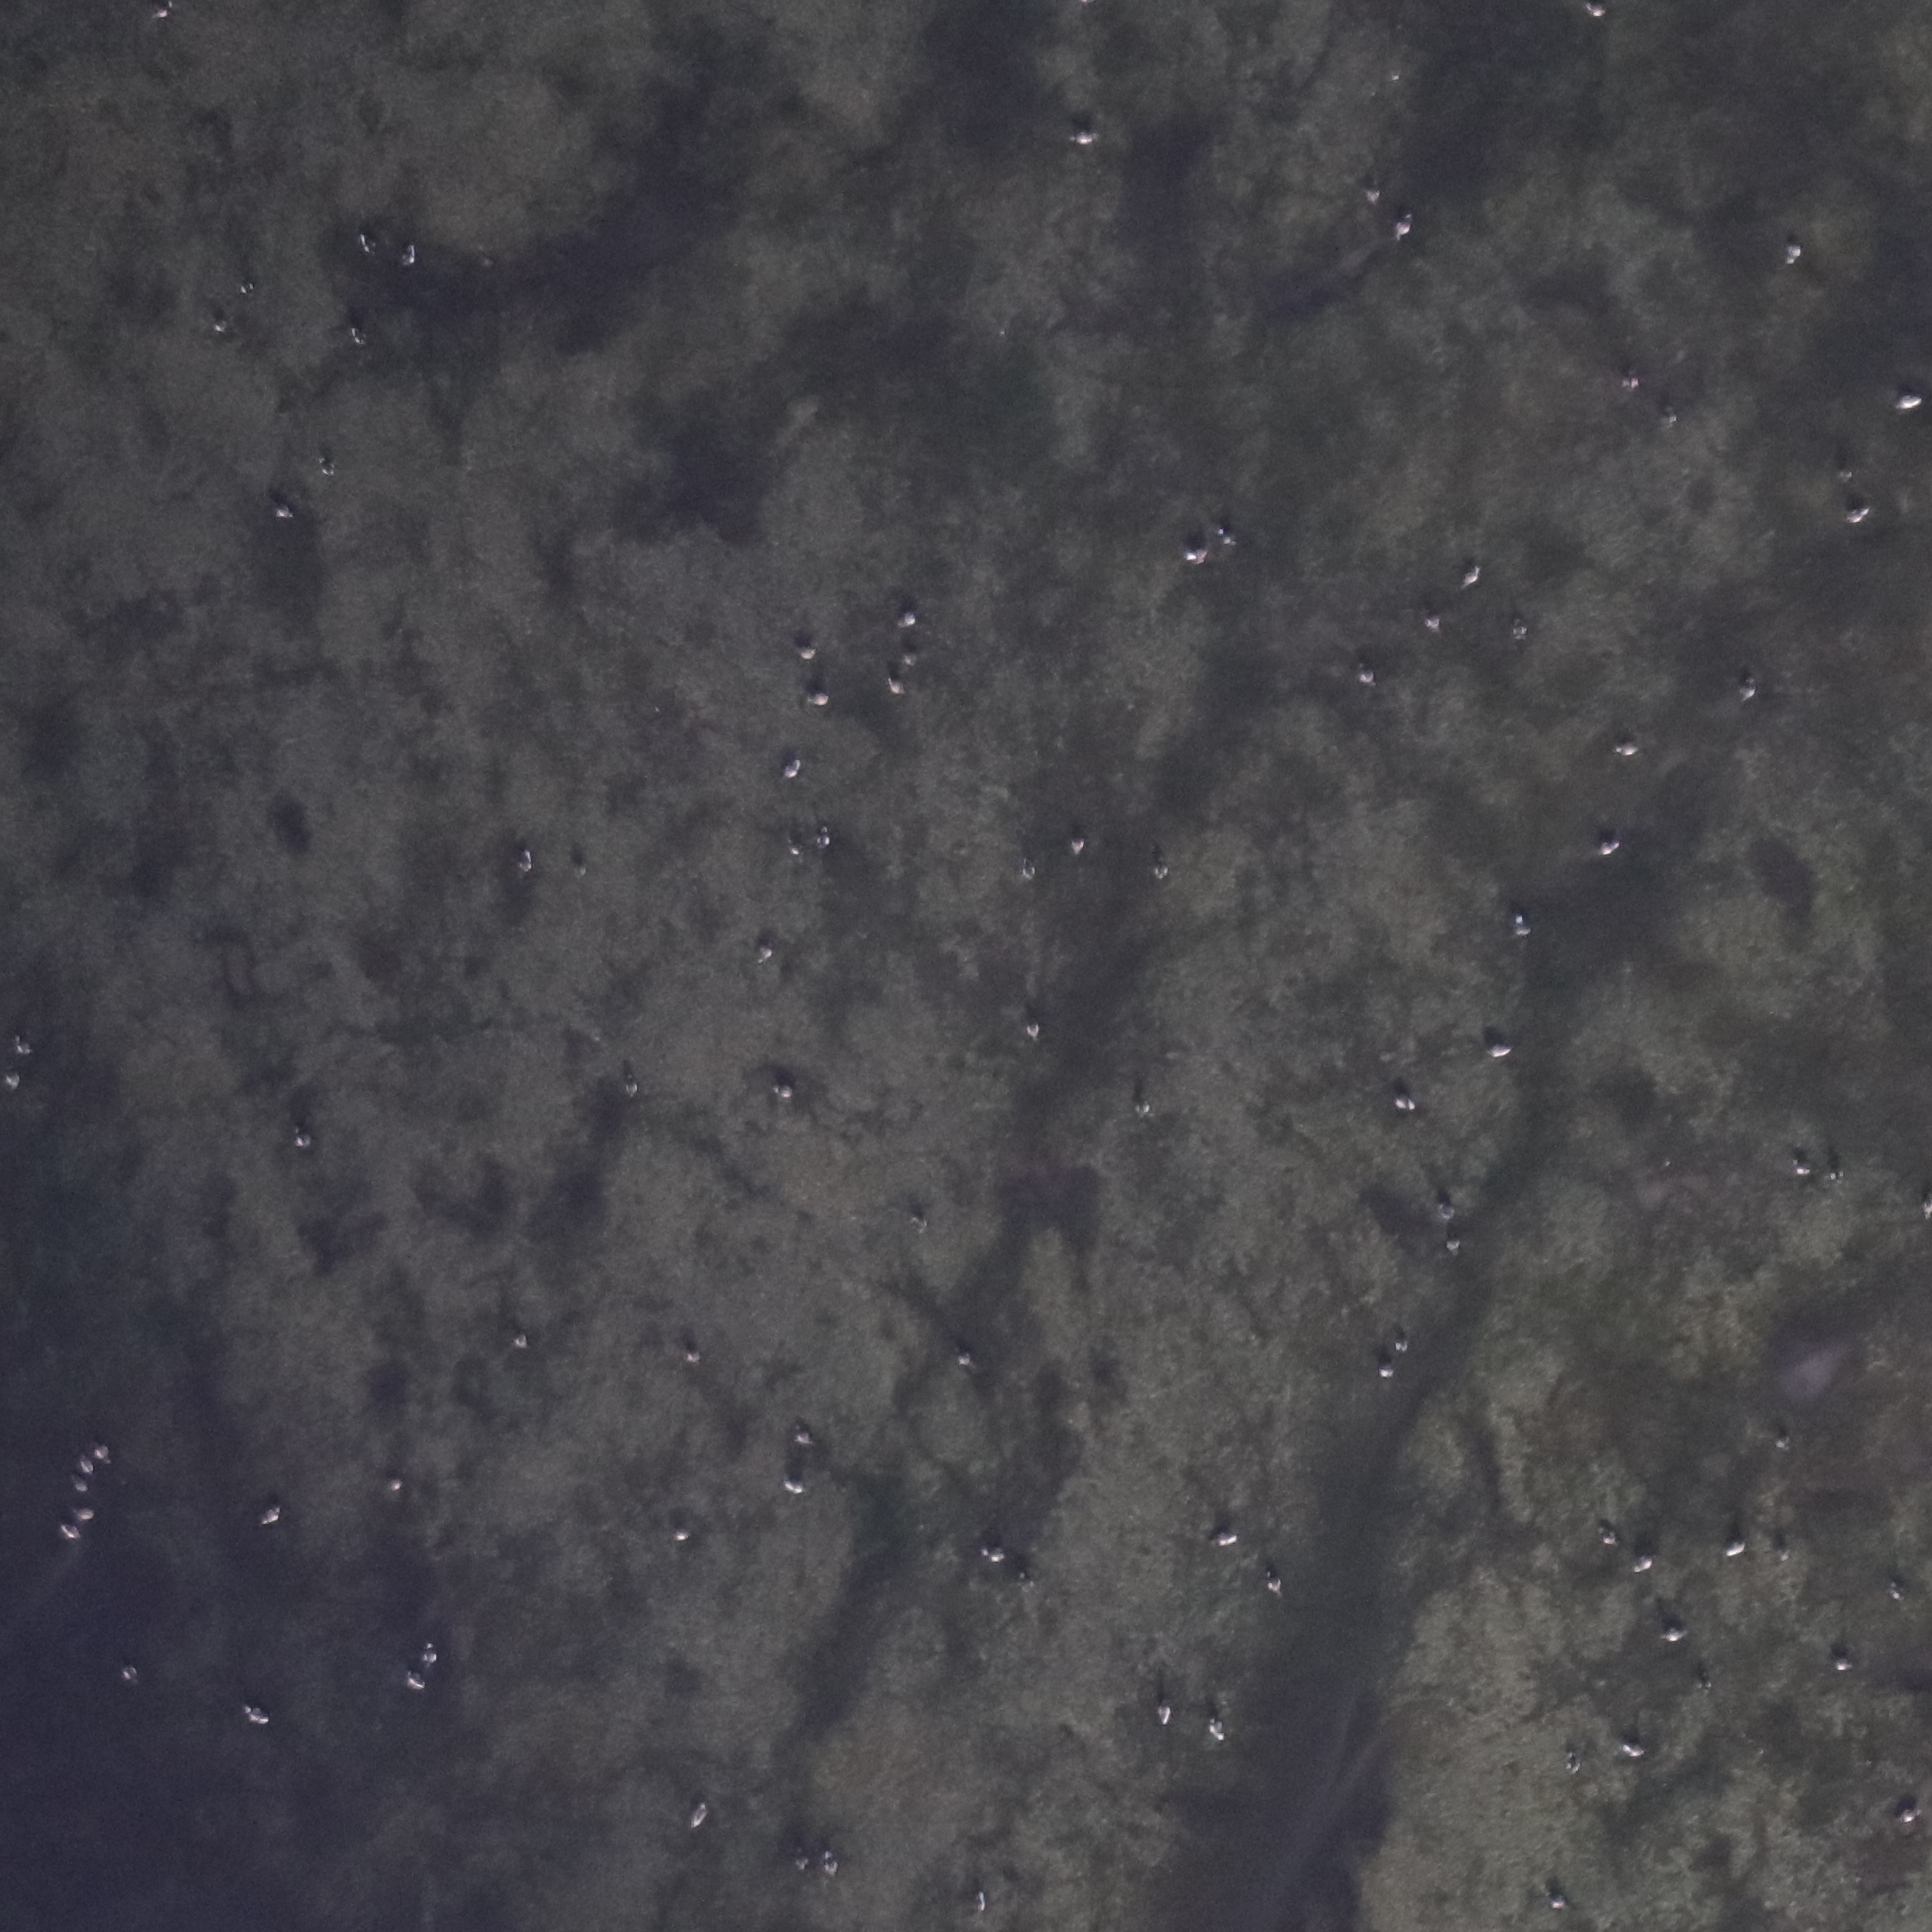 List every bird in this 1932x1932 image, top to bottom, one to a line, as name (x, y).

brant (169, 6)
brant (1599, 6)
brant (1084, 137)
brant (1378, 185)
brant (1413, 217)
brant (369, 250)
brant (1795, 257)
brant (416, 266)
brant (257, 285)
brant (222, 321)
brant (365, 344)
brant (1638, 386)
brant (1902, 407)
brant (1677, 419)
brant (335, 469)
brant (1847, 473)
brant (294, 503)
brant (1864, 515)
brant (1234, 537)
brant (1198, 557)
brant (1474, 577)
brant (1518, 618)
brant (913, 620)
brant (1442, 621)
brant (815, 659)
brant (921, 660)
brant (1367, 667)
brant (901, 677)
brant (1746, 696)
brant (832, 697)
brant (1628, 751)
brant (805, 758)
brant (1089, 838)
brant (833, 841)
brant (1599, 846)
brant (796, 848)
brant (1033, 866)
brant (1163, 866)
brant (590, 868)
brant (536, 875)
brant (1521, 924)
brant (767, 954)
brant (1040, 1032)
brant (34, 1040)
brant (1489, 1060)
brant (14, 1083)
brant (634, 1083)
brant (786, 1093)
brant (1149, 1099)
brant (1403, 1099)
brant (307, 1142)
brant (1805, 1163)
brant (1850, 1185)
brant (1442, 1212)
brant (921, 1227)
brant (1460, 1245)
brant (521, 1332)
brant (1402, 1340)
brant (693, 1350)
brant (967, 1358)
brant (1387, 1368)
brant (807, 1438)
brant (1791, 1439)
brant (110, 1450)
brant (87, 1464)
brant (799, 1479)
brant (93, 1508)
brant (278, 1512)
brant (1604, 1531)
brant (686, 1533)
brant (66, 1536)
brant (1228, 1538)
brant (993, 1539)
brant (1729, 1553)
brant (1792, 1556)
brant (1655, 1568)
brant (1281, 1588)
brant (1895, 1601)
brant (1671, 1629)
brant (435, 1653)
brant (142, 1668)
brant (1843, 1672)
brant (419, 1678)
brant (1714, 1679)
brant (1162, 1718)
brant (253, 1719)
brant (1222, 1732)
brant (1636, 1745)
brant (1567, 1765)
brant (698, 1807)
brant (1912, 1815)
brant (803, 1865)
brant (839, 1874)
brant (1563, 1891)
brant (987, 1911)